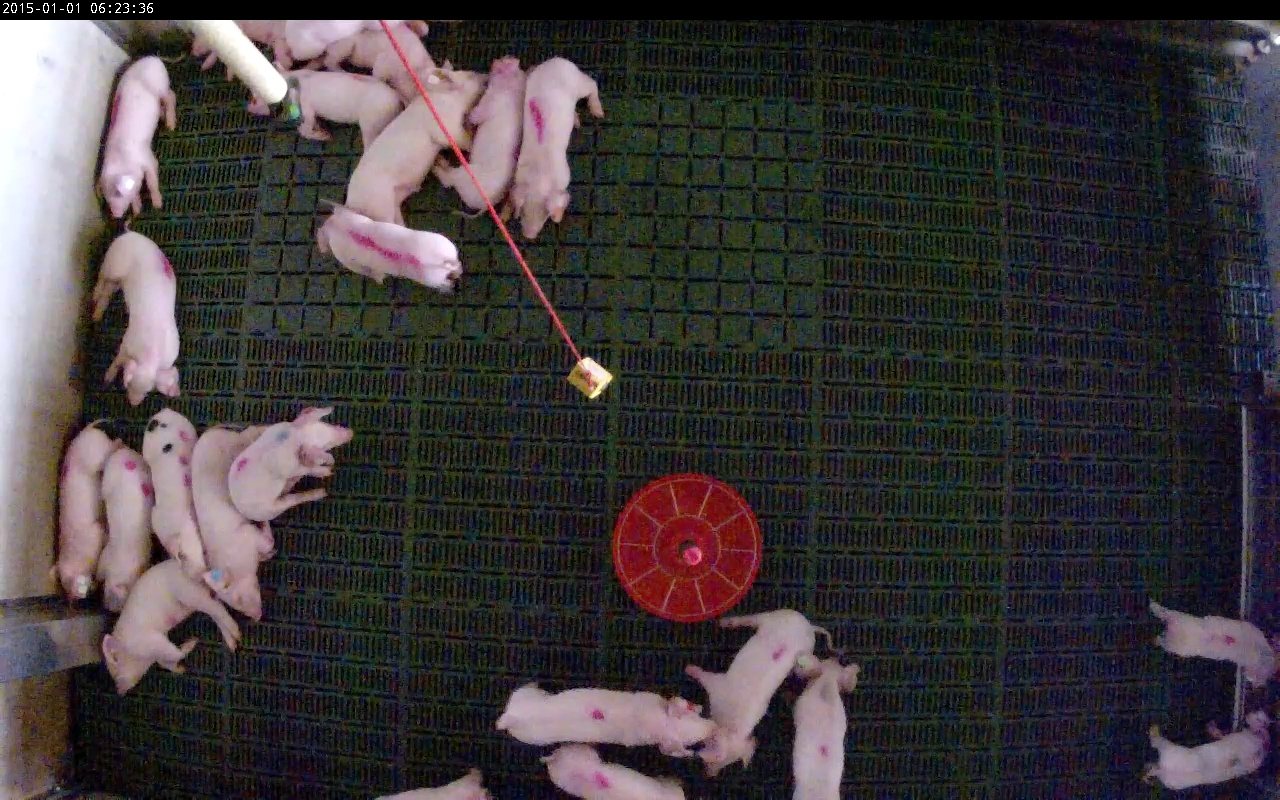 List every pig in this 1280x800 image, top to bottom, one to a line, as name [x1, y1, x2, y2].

pig [284, 18, 402, 61]
pig [192, 19, 294, 83]
pig [305, 24, 453, 102]
pig [96, 53, 186, 221]
pig [432, 53, 538, 219]
pig [498, 55, 607, 238]
pig [247, 61, 402, 155]
pig [320, 67, 489, 225]
pig [318, 205, 463, 301]
pig [91, 219, 179, 405]
pig [228, 403, 356, 525]
pig [141, 407, 208, 588]
pig [48, 419, 124, 602]
pig [191, 422, 277, 624]
pig [94, 445, 157, 615]
pig [103, 560, 241, 694]
pig [1149, 596, 1278, 692]
pig [686, 609, 844, 777]
pig [788, 652, 863, 799]
pig [498, 684, 718, 759]
pig [1141, 711, 1275, 791]
pig [544, 745, 684, 799]
pig [376, 762, 494, 799]